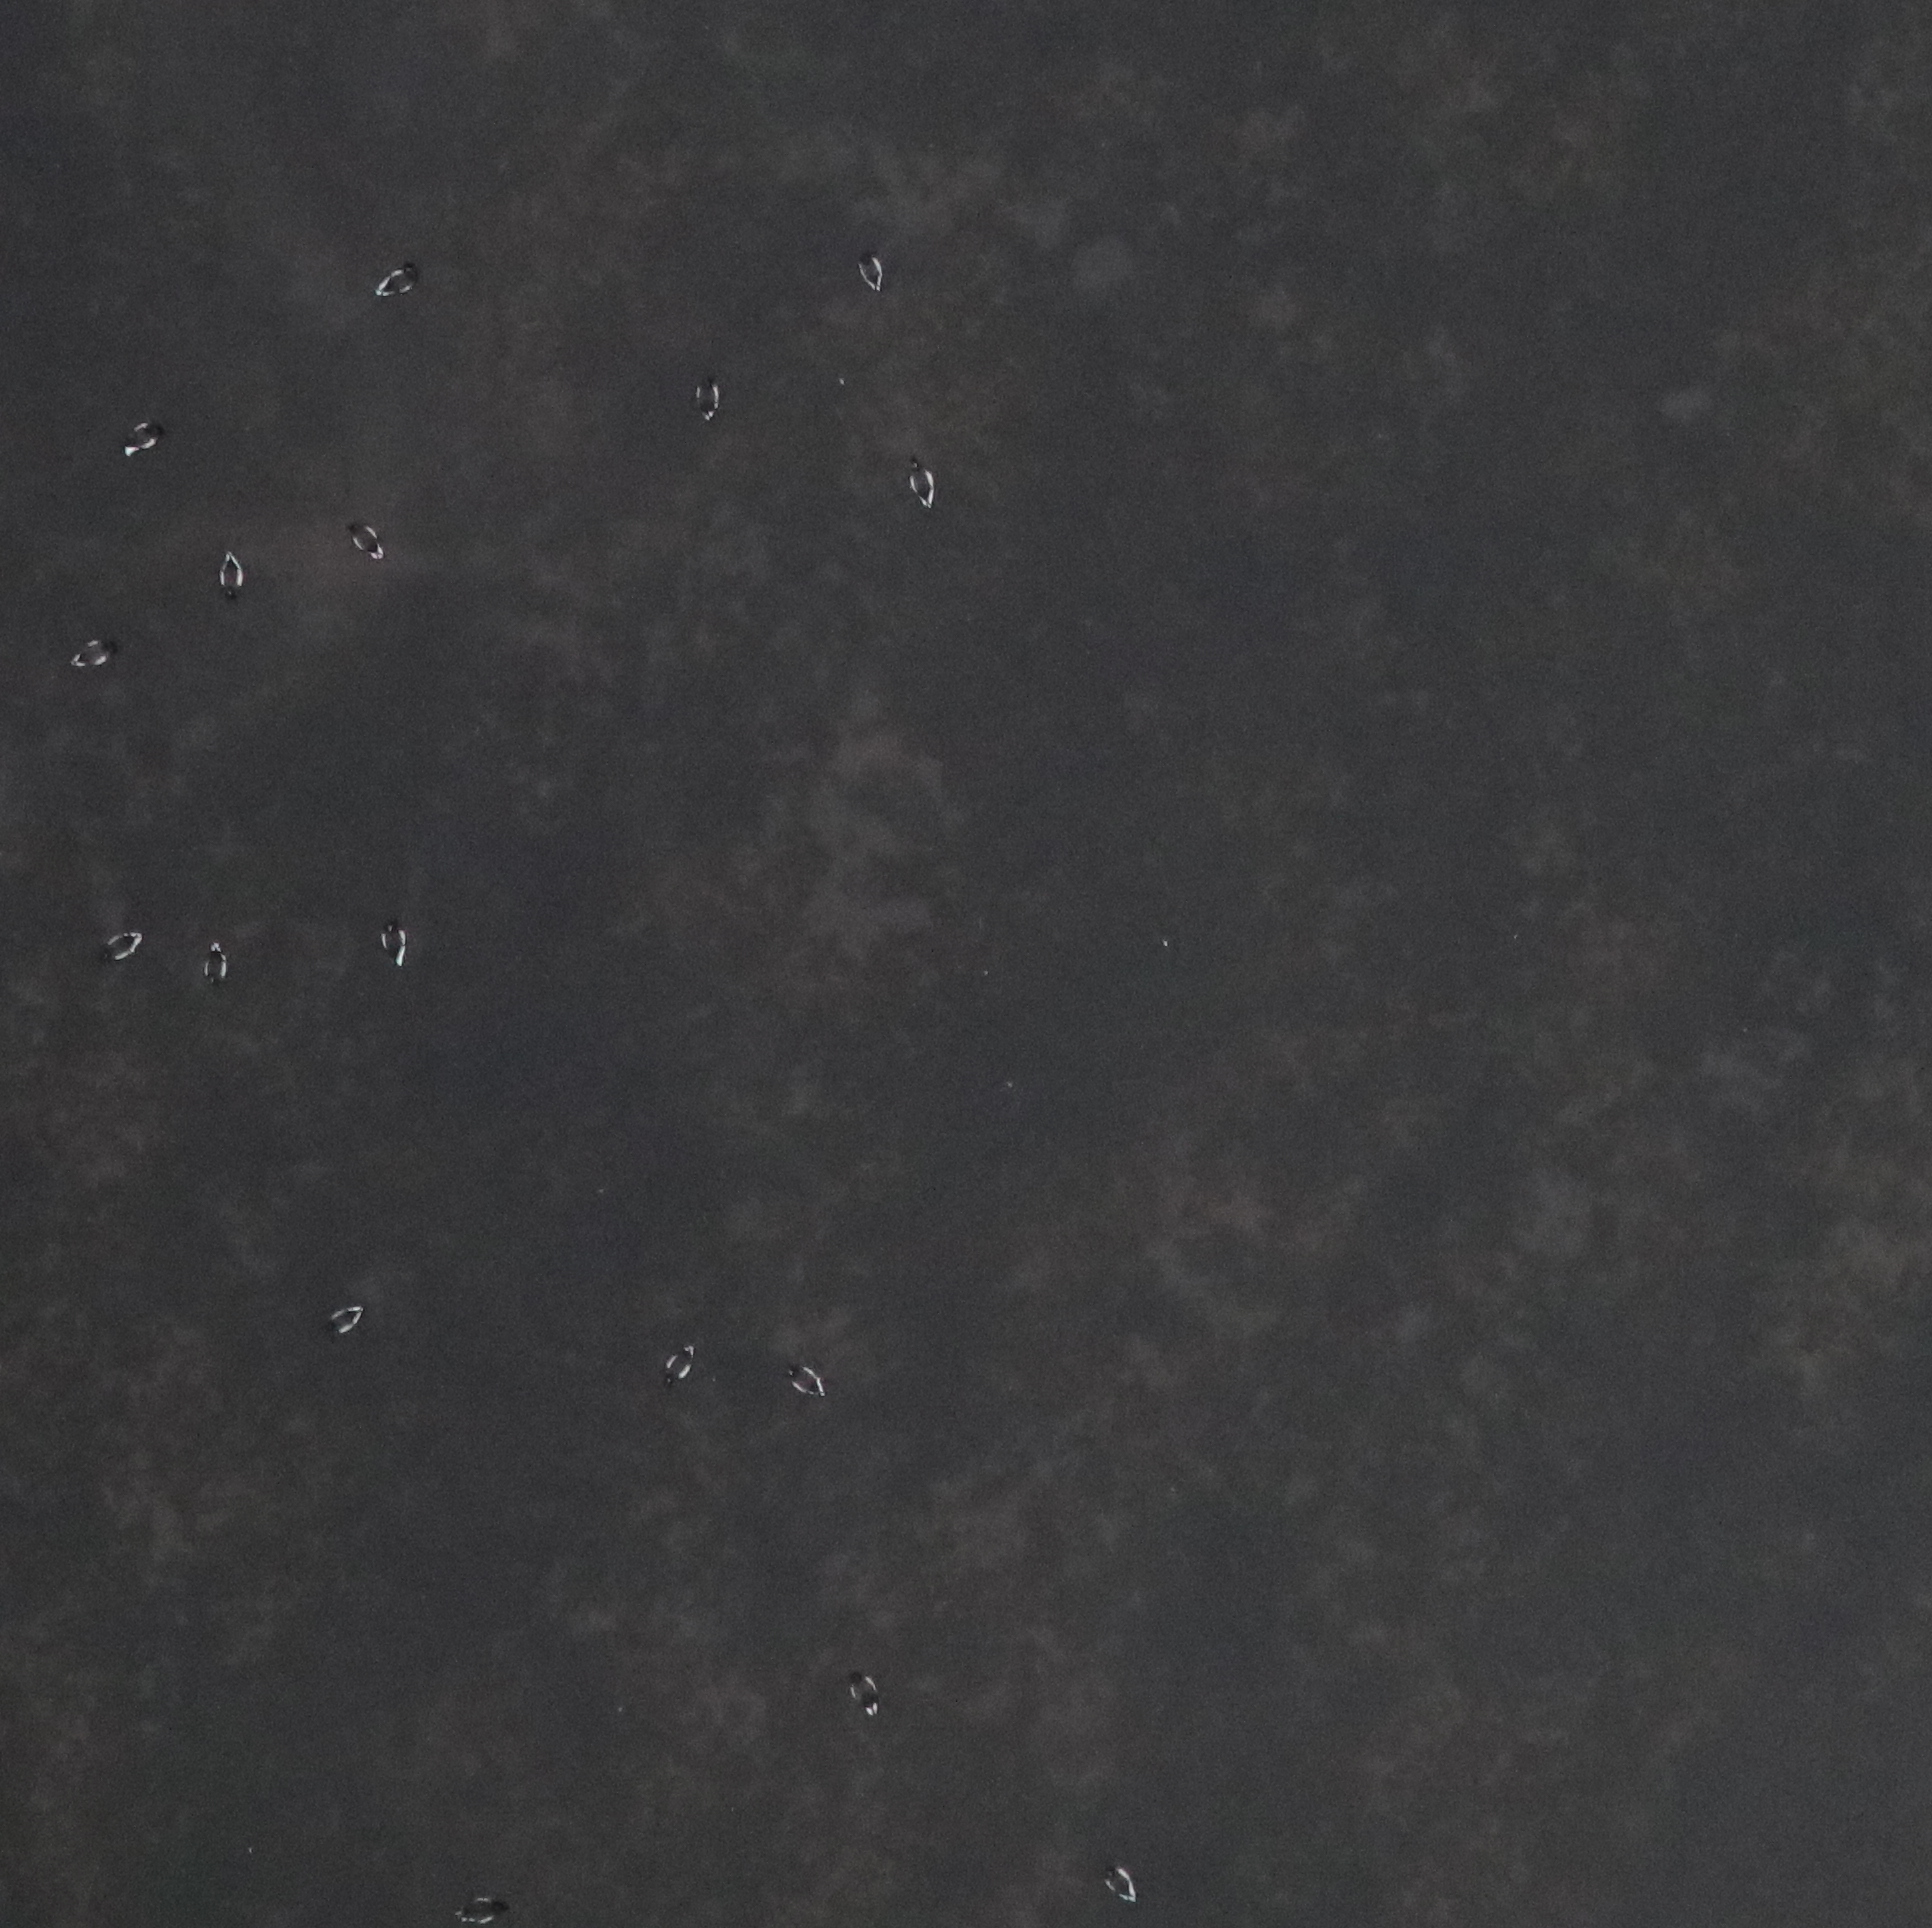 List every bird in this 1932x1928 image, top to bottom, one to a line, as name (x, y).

brant (873, 271)
brant (399, 282)
brant (708, 398)
brant (142, 441)
brant (922, 483)
brant (368, 540)
brant (232, 576)
brant (93, 654)
brant (395, 943)
brant (123, 947)
brant (215, 965)
brant (343, 1319)
brant (679, 1364)
brant (807, 1380)
brant (865, 1693)
brant (1119, 1883)
brant (484, 1907)